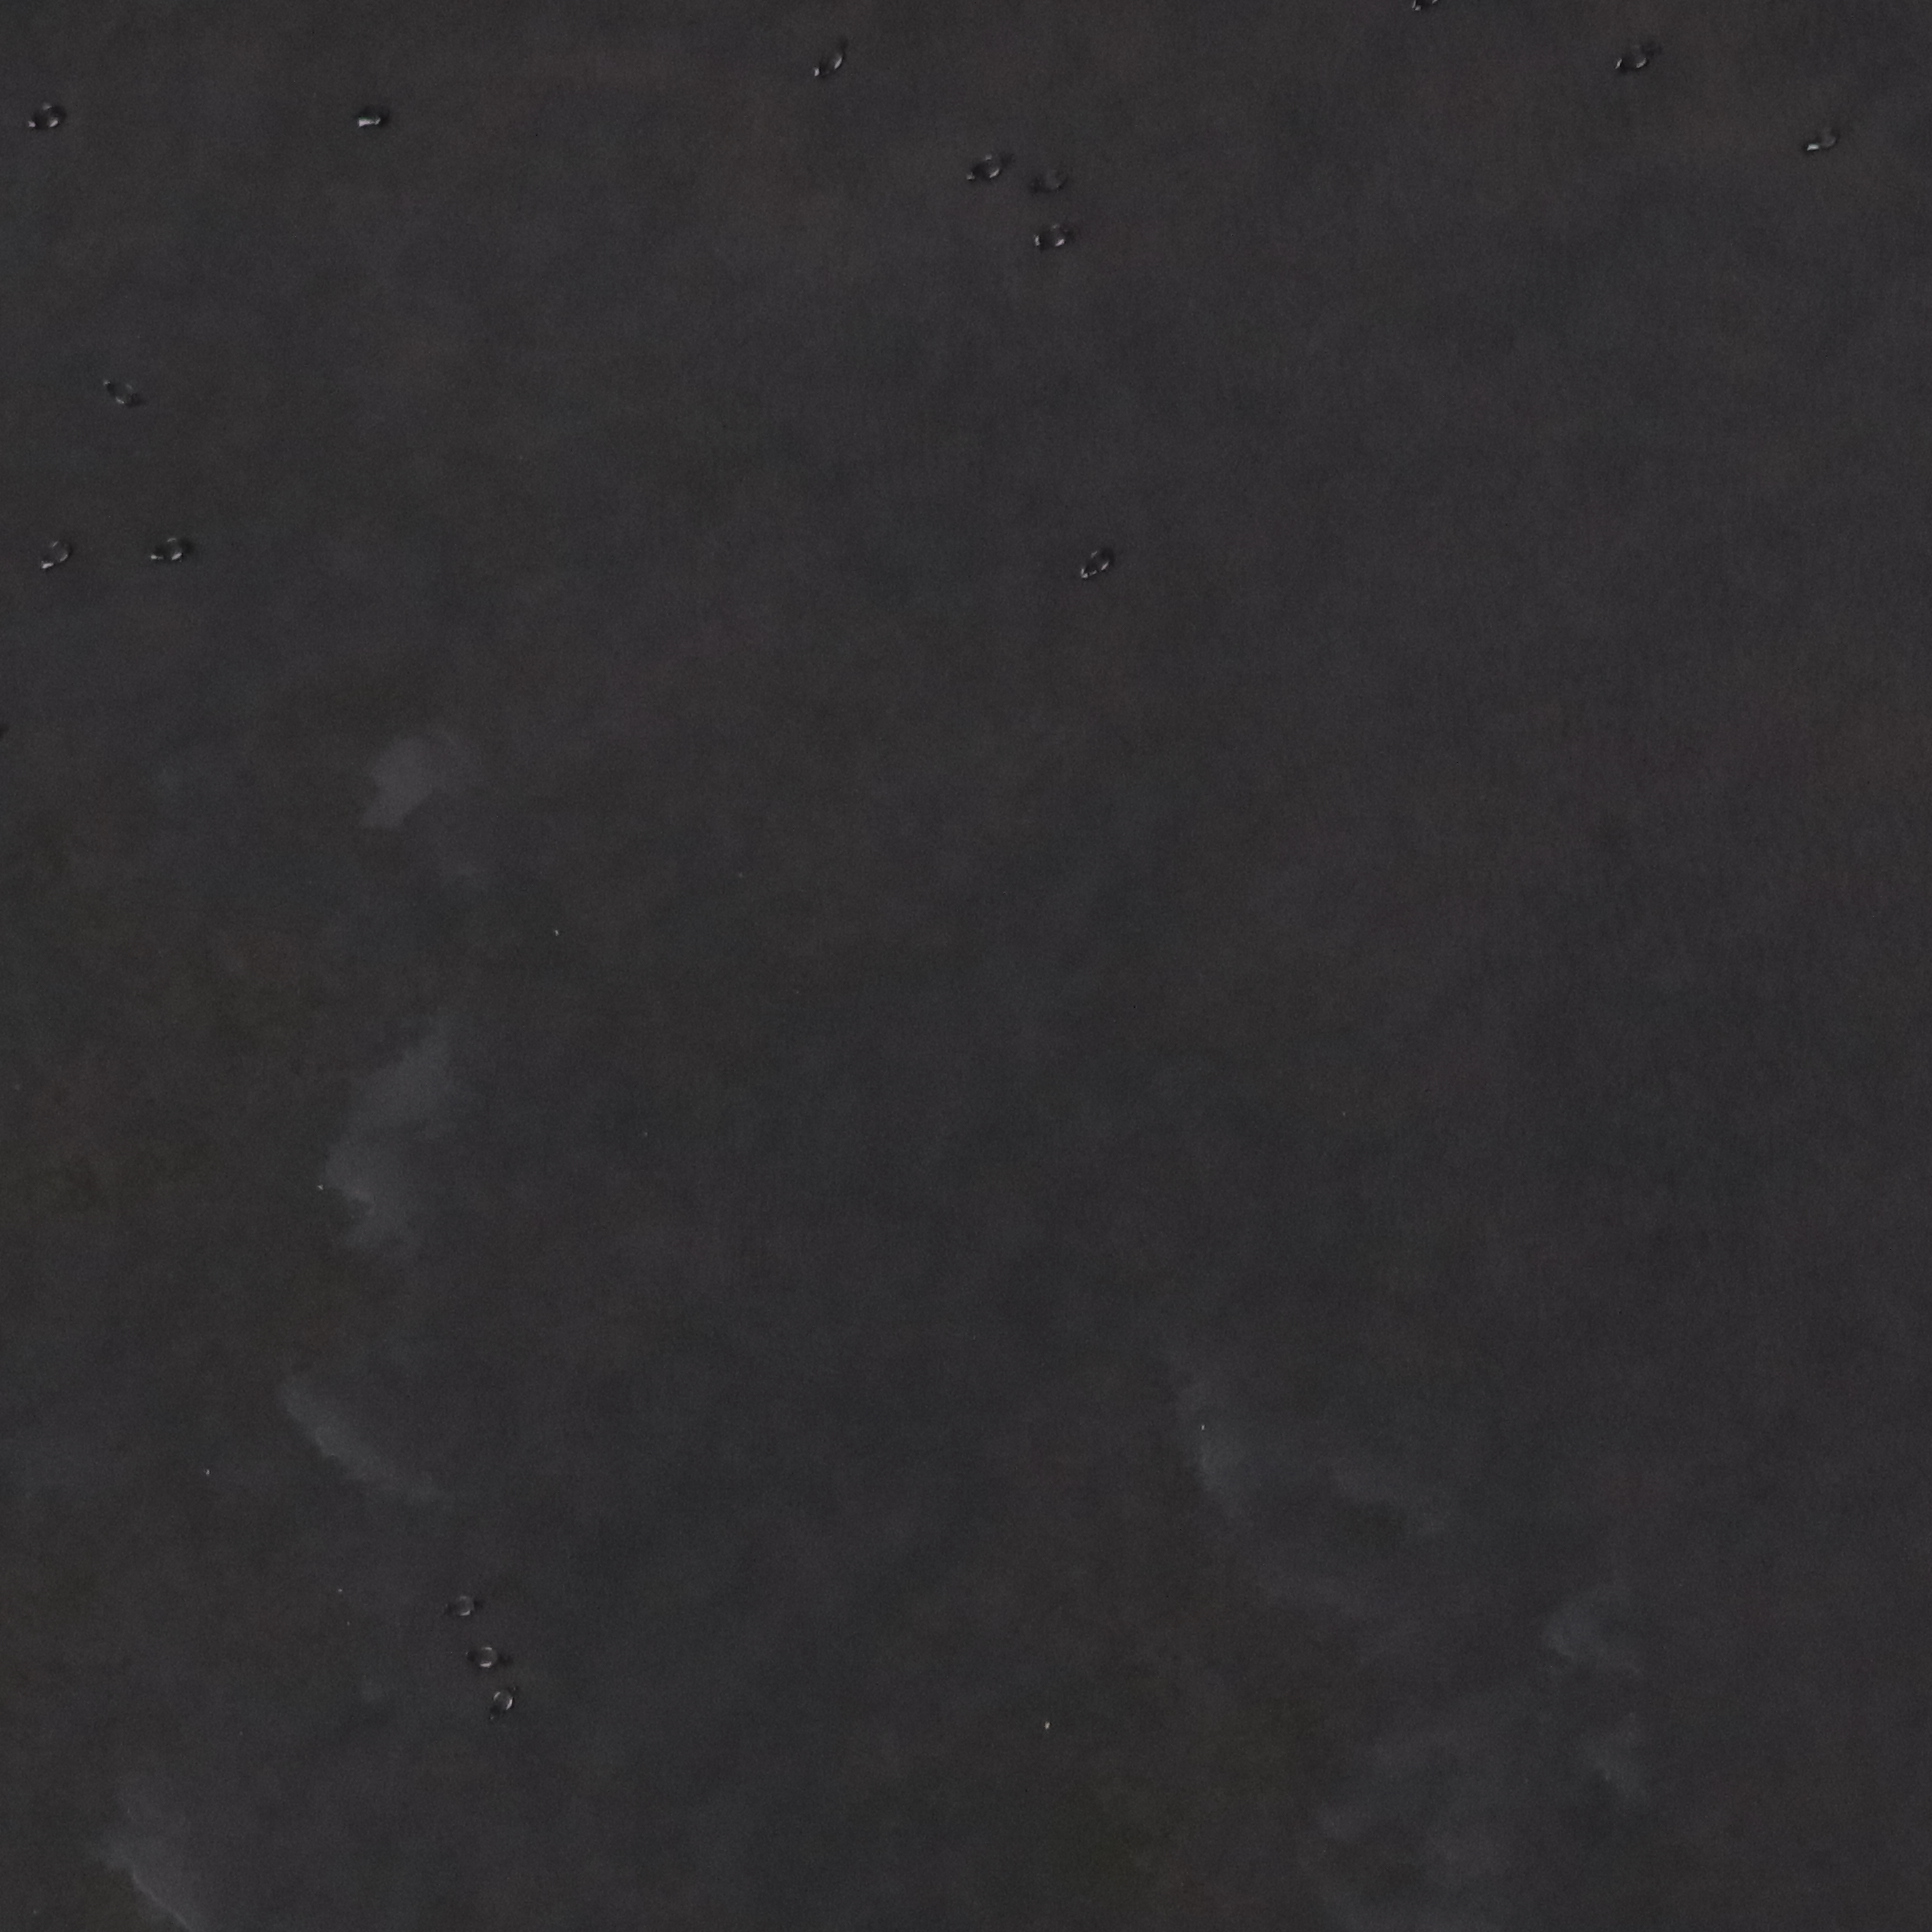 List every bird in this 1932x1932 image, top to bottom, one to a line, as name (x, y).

brant (830, 56)
brant (1634, 60)
brant (369, 113)
brant (51, 117)
brant (1825, 139)
brant (985, 166)
brant (1049, 181)
brant (1054, 236)
brant (122, 395)
brant (170, 549)
brant (55, 556)
brant (1096, 563)
brant (455, 1604)
brant (481, 1659)
brant (499, 1700)